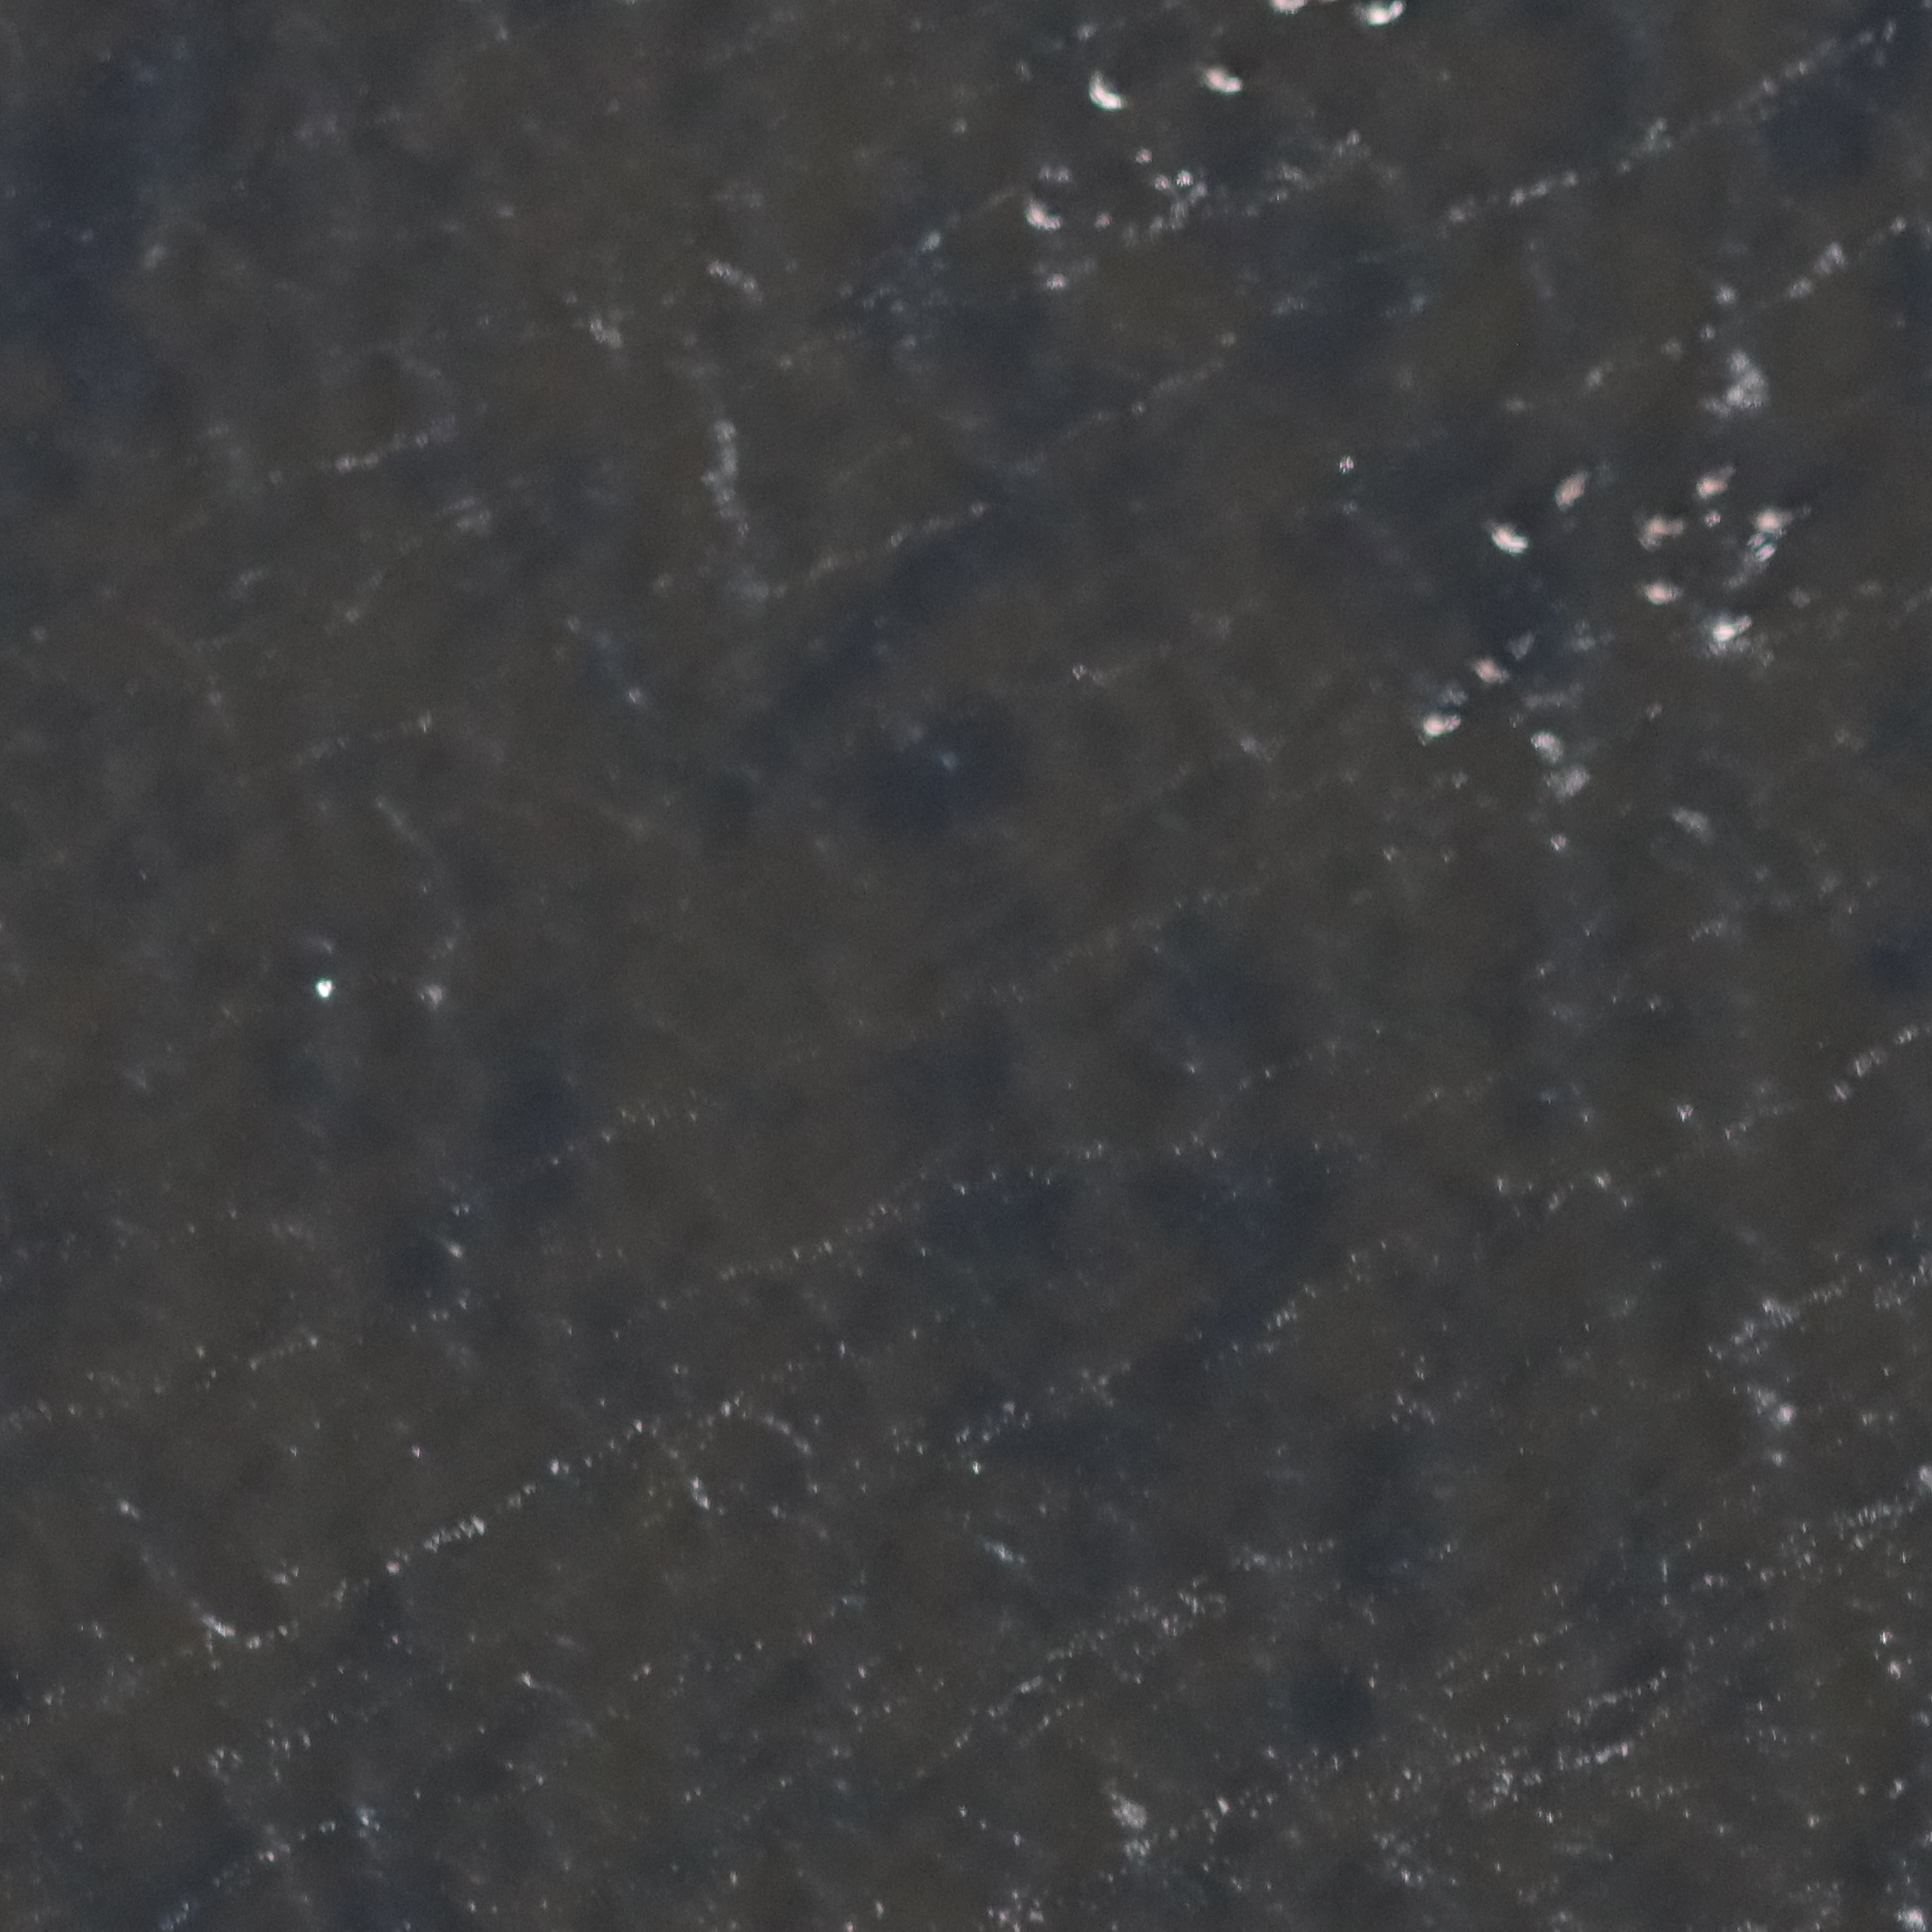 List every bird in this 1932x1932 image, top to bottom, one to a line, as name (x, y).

brant (1381, 8)
brant (1219, 73)
brant (1112, 93)
brant (1046, 212)
other bird (1719, 487)
other bird (1569, 490)
other bird (1773, 522)
other bird (1666, 531)
brant (1512, 538)
brant (1762, 550)
brant (1657, 590)
brant (1728, 629)
brant (1489, 675)
brant (1438, 725)